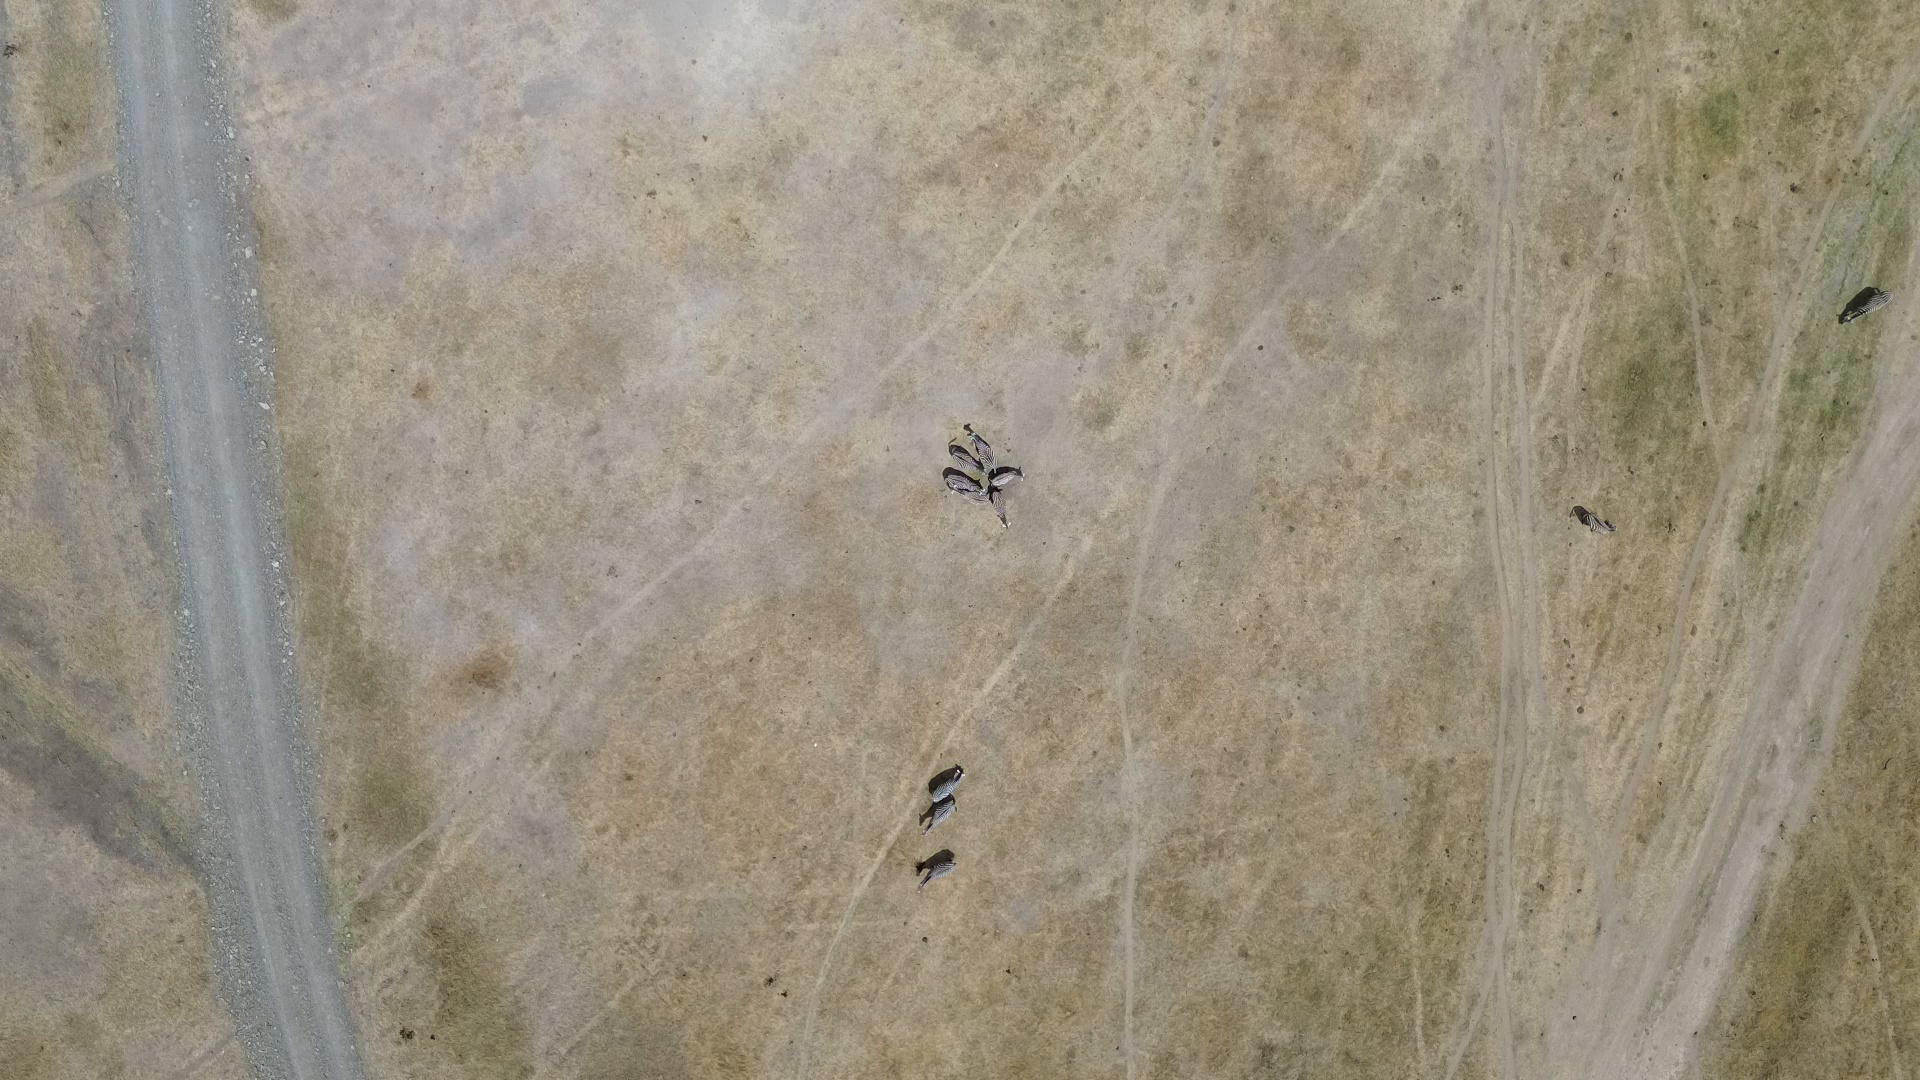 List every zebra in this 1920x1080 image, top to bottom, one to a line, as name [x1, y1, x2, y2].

zebra [1840, 293, 1892, 327]
zebra [968, 433, 995, 468]
zebra [952, 451, 989, 476]
zebra [992, 470, 1025, 485]
zebra [946, 474, 987, 497]
zebra [947, 485, 990, 506]
zebra [992, 491, 1008, 528]
zebra [1577, 516, 1614, 534]
zebra [928, 770, 963, 802]
zebra [922, 805, 954, 836]
zebra [916, 864, 953, 891]